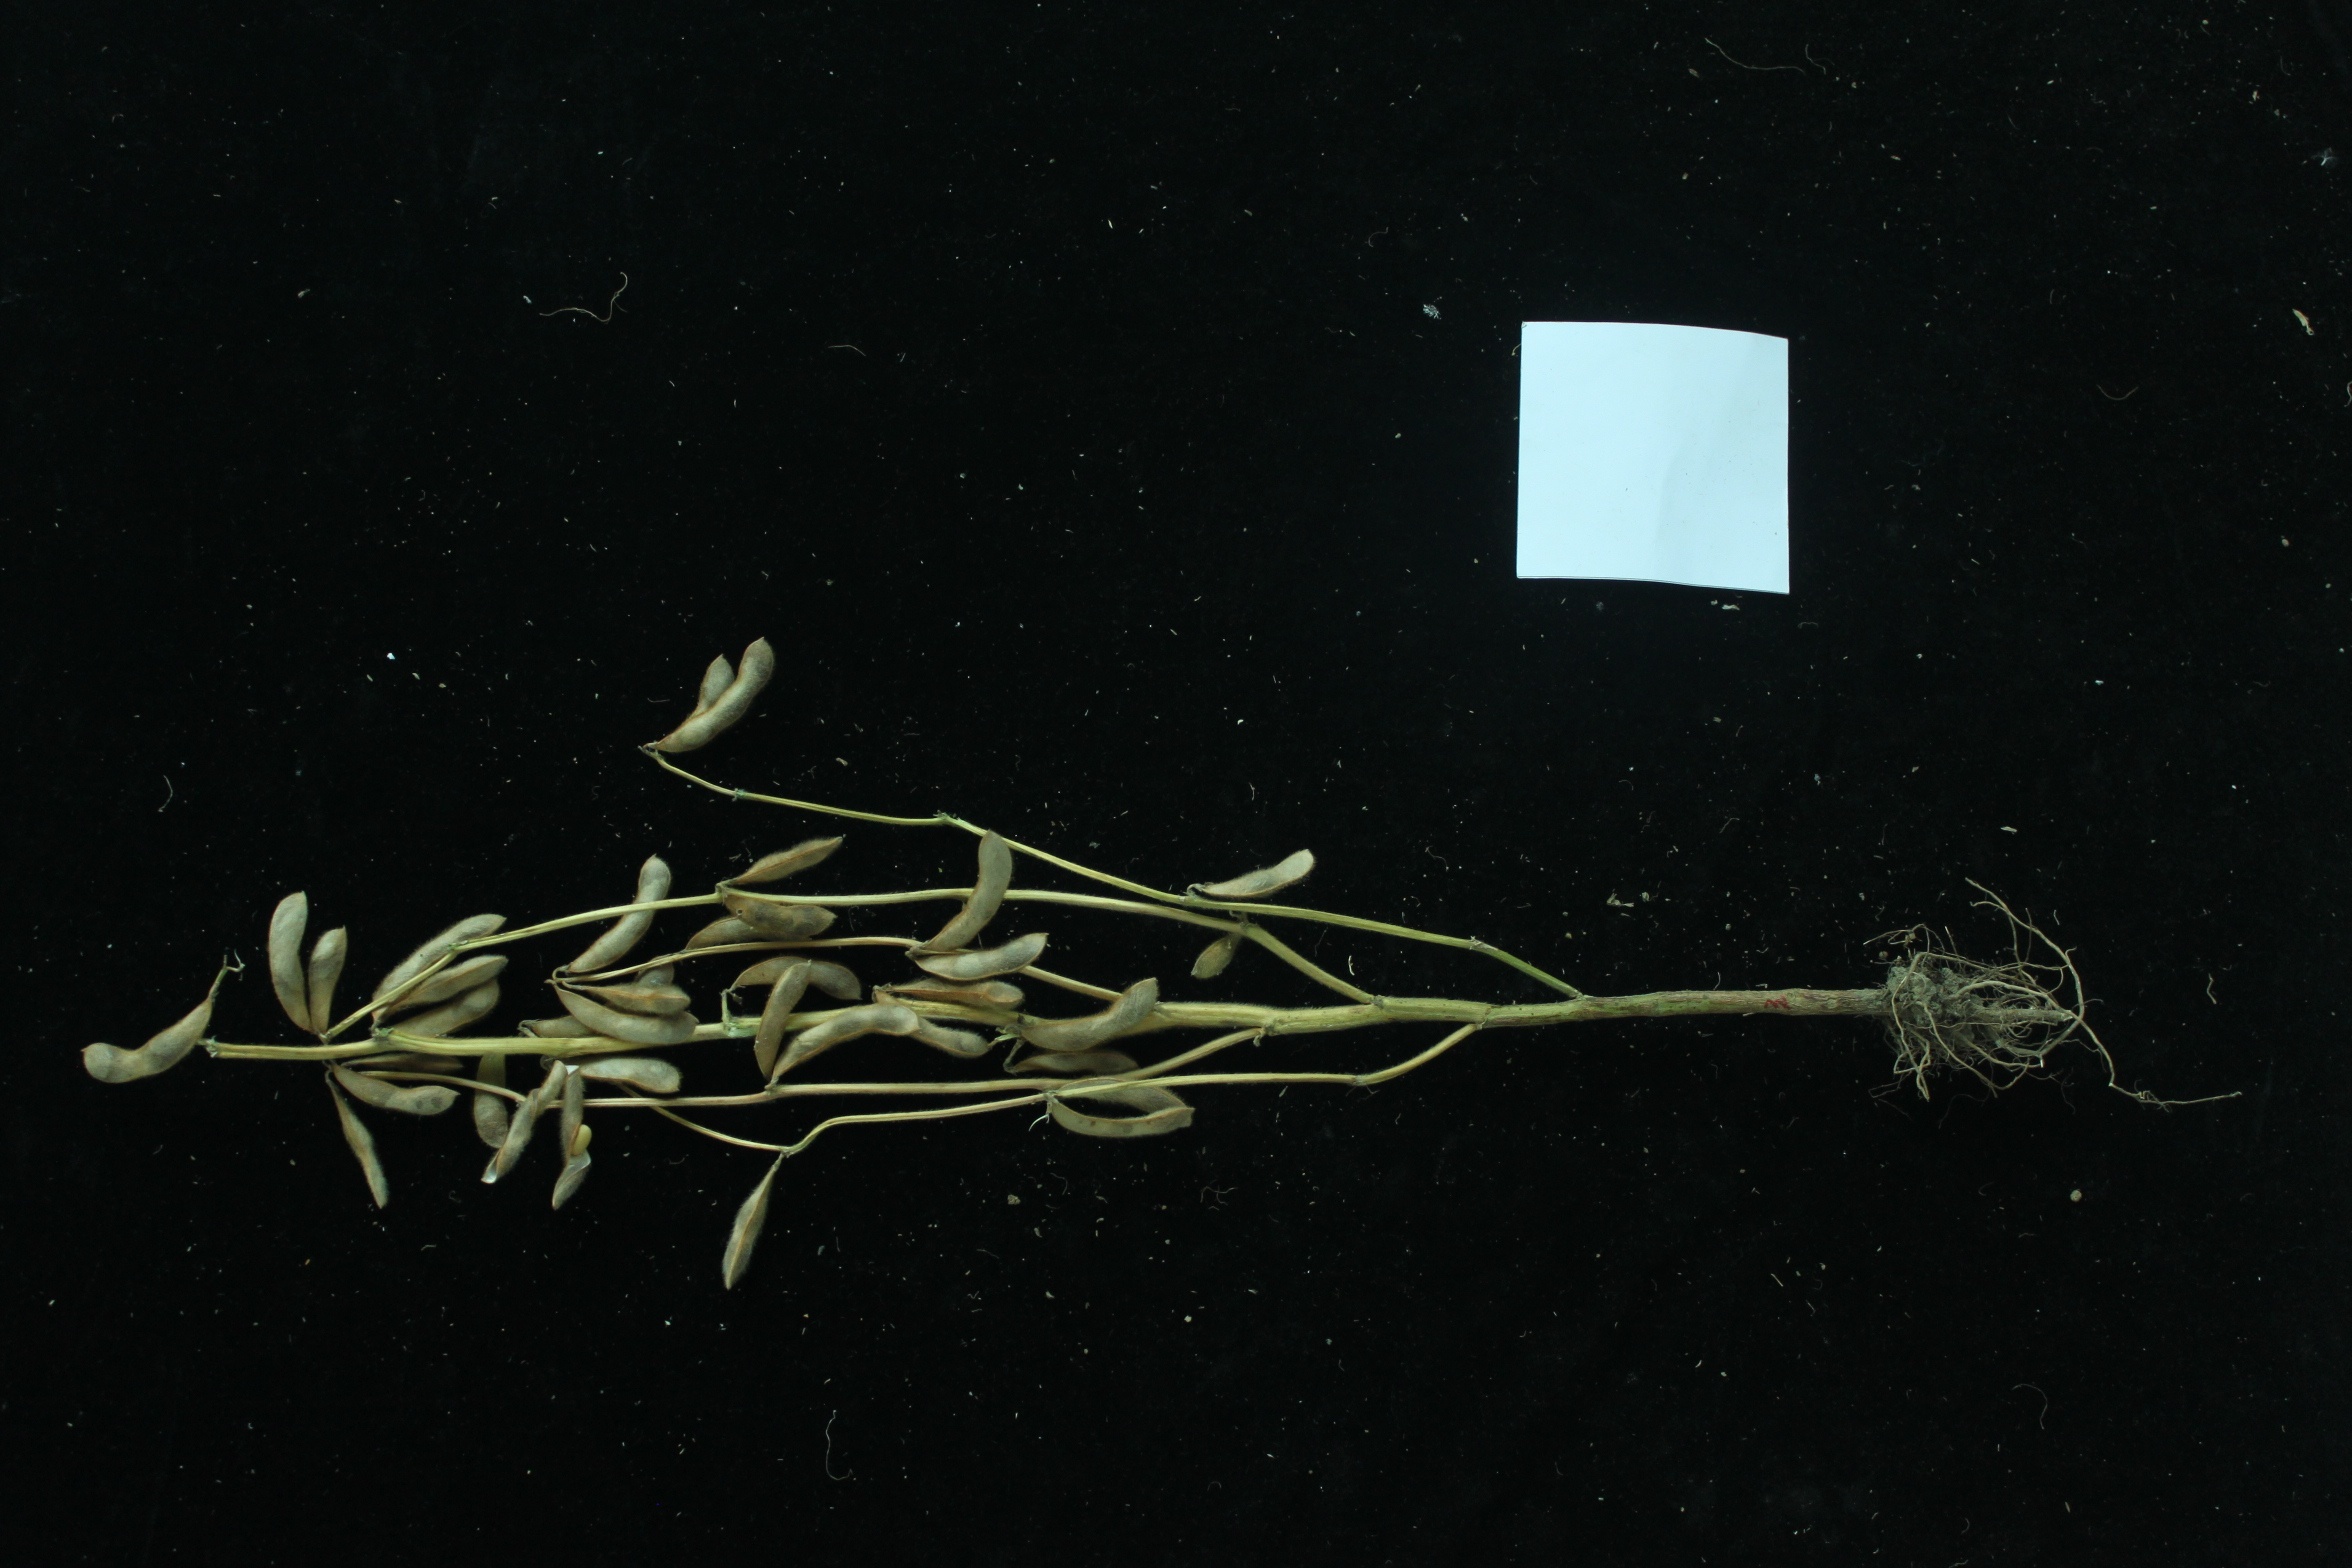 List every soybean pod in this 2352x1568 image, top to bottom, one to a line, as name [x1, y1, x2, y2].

soybean pod [647, 638, 775, 754]
soybean pod [689, 653, 733, 718]
soybean pod [904, 831, 1012, 956]
soybean pod [719, 836, 845, 886]
soybean pod [1192, 848, 1315, 898]
soybean pod [558, 857, 670, 974]
soybean pod [717, 889, 835, 937]
soybean pod [267, 890, 310, 1029]
soybean pod [373, 914, 505, 1001]
soybean pod [685, 916, 800, 949]
soybean pod [309, 927, 346, 1035]
soybean pod [1190, 932, 1241, 980]
soybean pod [915, 933, 1047, 986]
soybean pod [385, 955, 508, 1016]
soybean pod [735, 957, 862, 1000]
soybean pod [754, 962, 811, 1080]
soybean pod [521, 963, 674, 1038]
soybean pod [82, 969, 226, 1084]
soybean pod [1022, 977, 1156, 1052]
soybean pod [389, 979, 498, 1036]
soybean pod [880, 979, 1022, 1010]
soybean pod [564, 984, 690, 1015]
soybean pod [553, 985, 699, 1045]
soybean pod [770, 1003, 917, 1087]
soybean pod [911, 1011, 991, 1057]
soybean pod [1016, 1050, 1139, 1075]
soybean pod [345, 1054, 461, 1073]
soybean pod [474, 1055, 508, 1148]
soybean pod [579, 1058, 680, 1093]
soybean pod [481, 1062, 565, 1184]
soybean pod [332, 1066, 457, 1115]
soybean pod [552, 1066, 590, 1210]
soybean pod [326, 1076, 387, 1207]
soybean pod [1055, 1078, 1186, 1113]
soybean pod [1047, 1094, 1194, 1138]
soybean pod [720, 1154, 783, 1290]